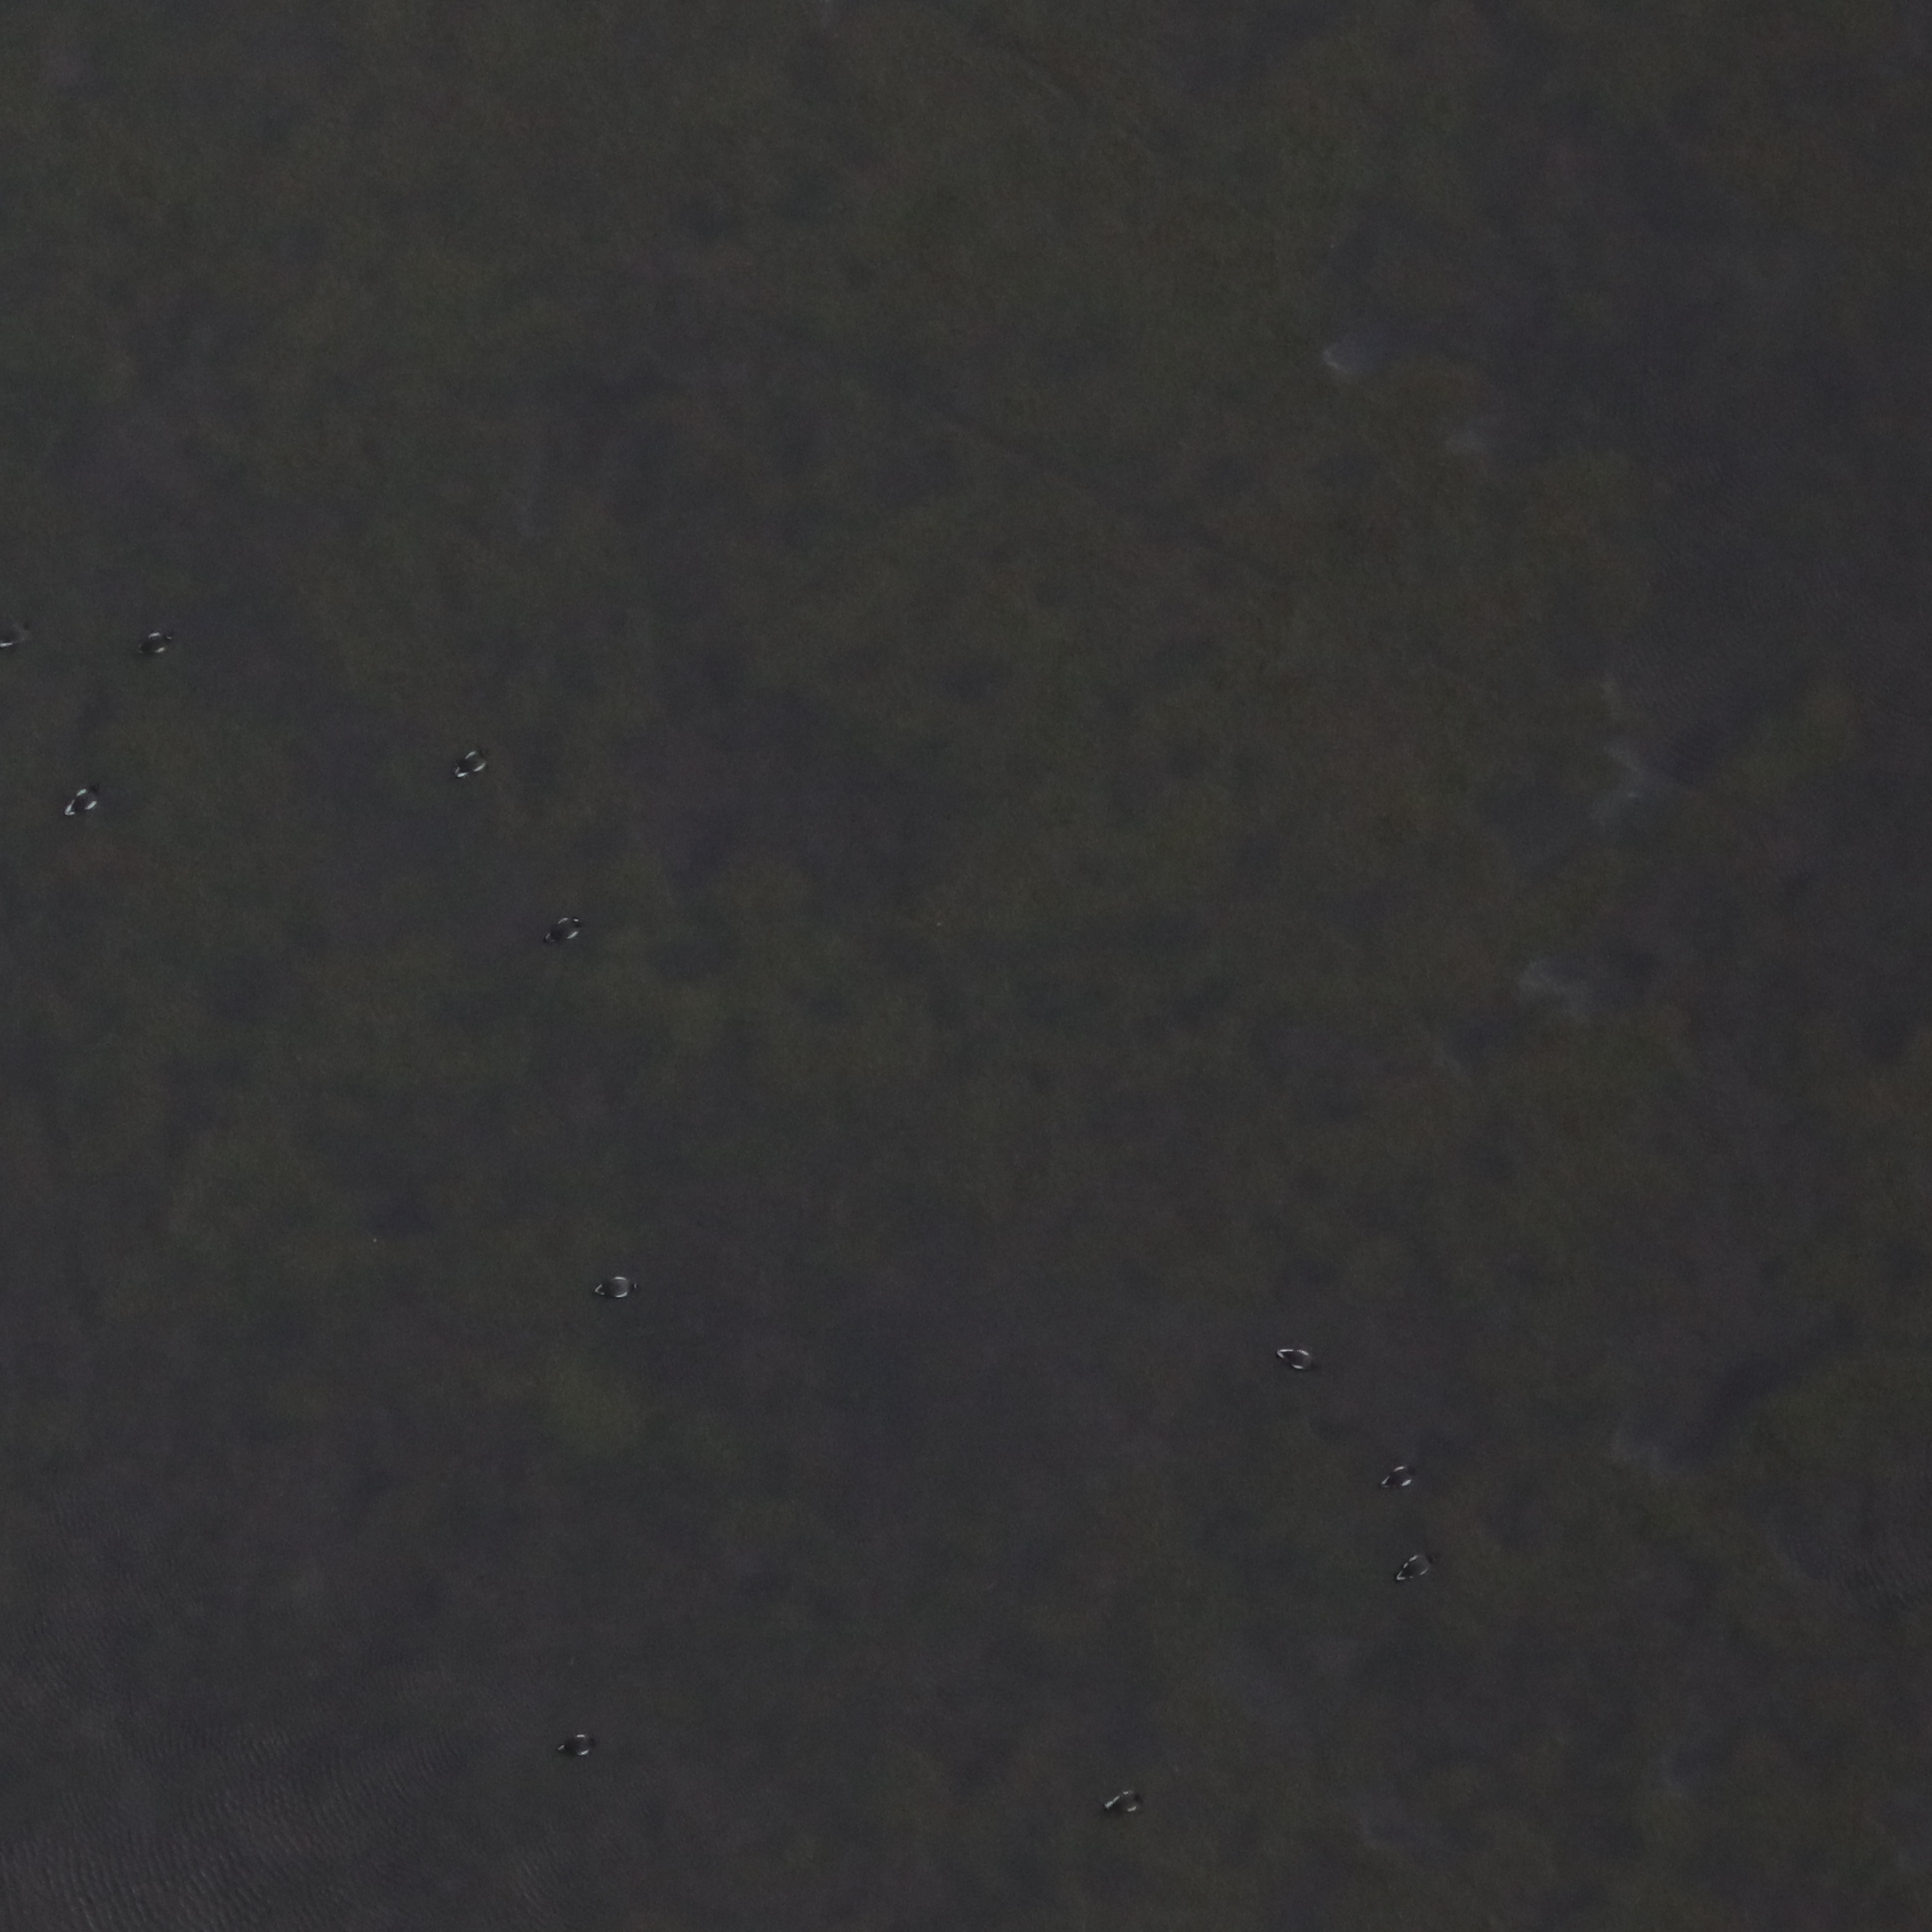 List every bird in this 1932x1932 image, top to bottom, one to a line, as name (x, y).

brant (16, 635)
brant (160, 645)
brant (473, 762)
brant (84, 802)
brant (565, 930)
brant (618, 1288)
brant (1298, 1360)
brant (1399, 1474)
brant (1416, 1567)
brant (581, 1747)
brant (1123, 1803)